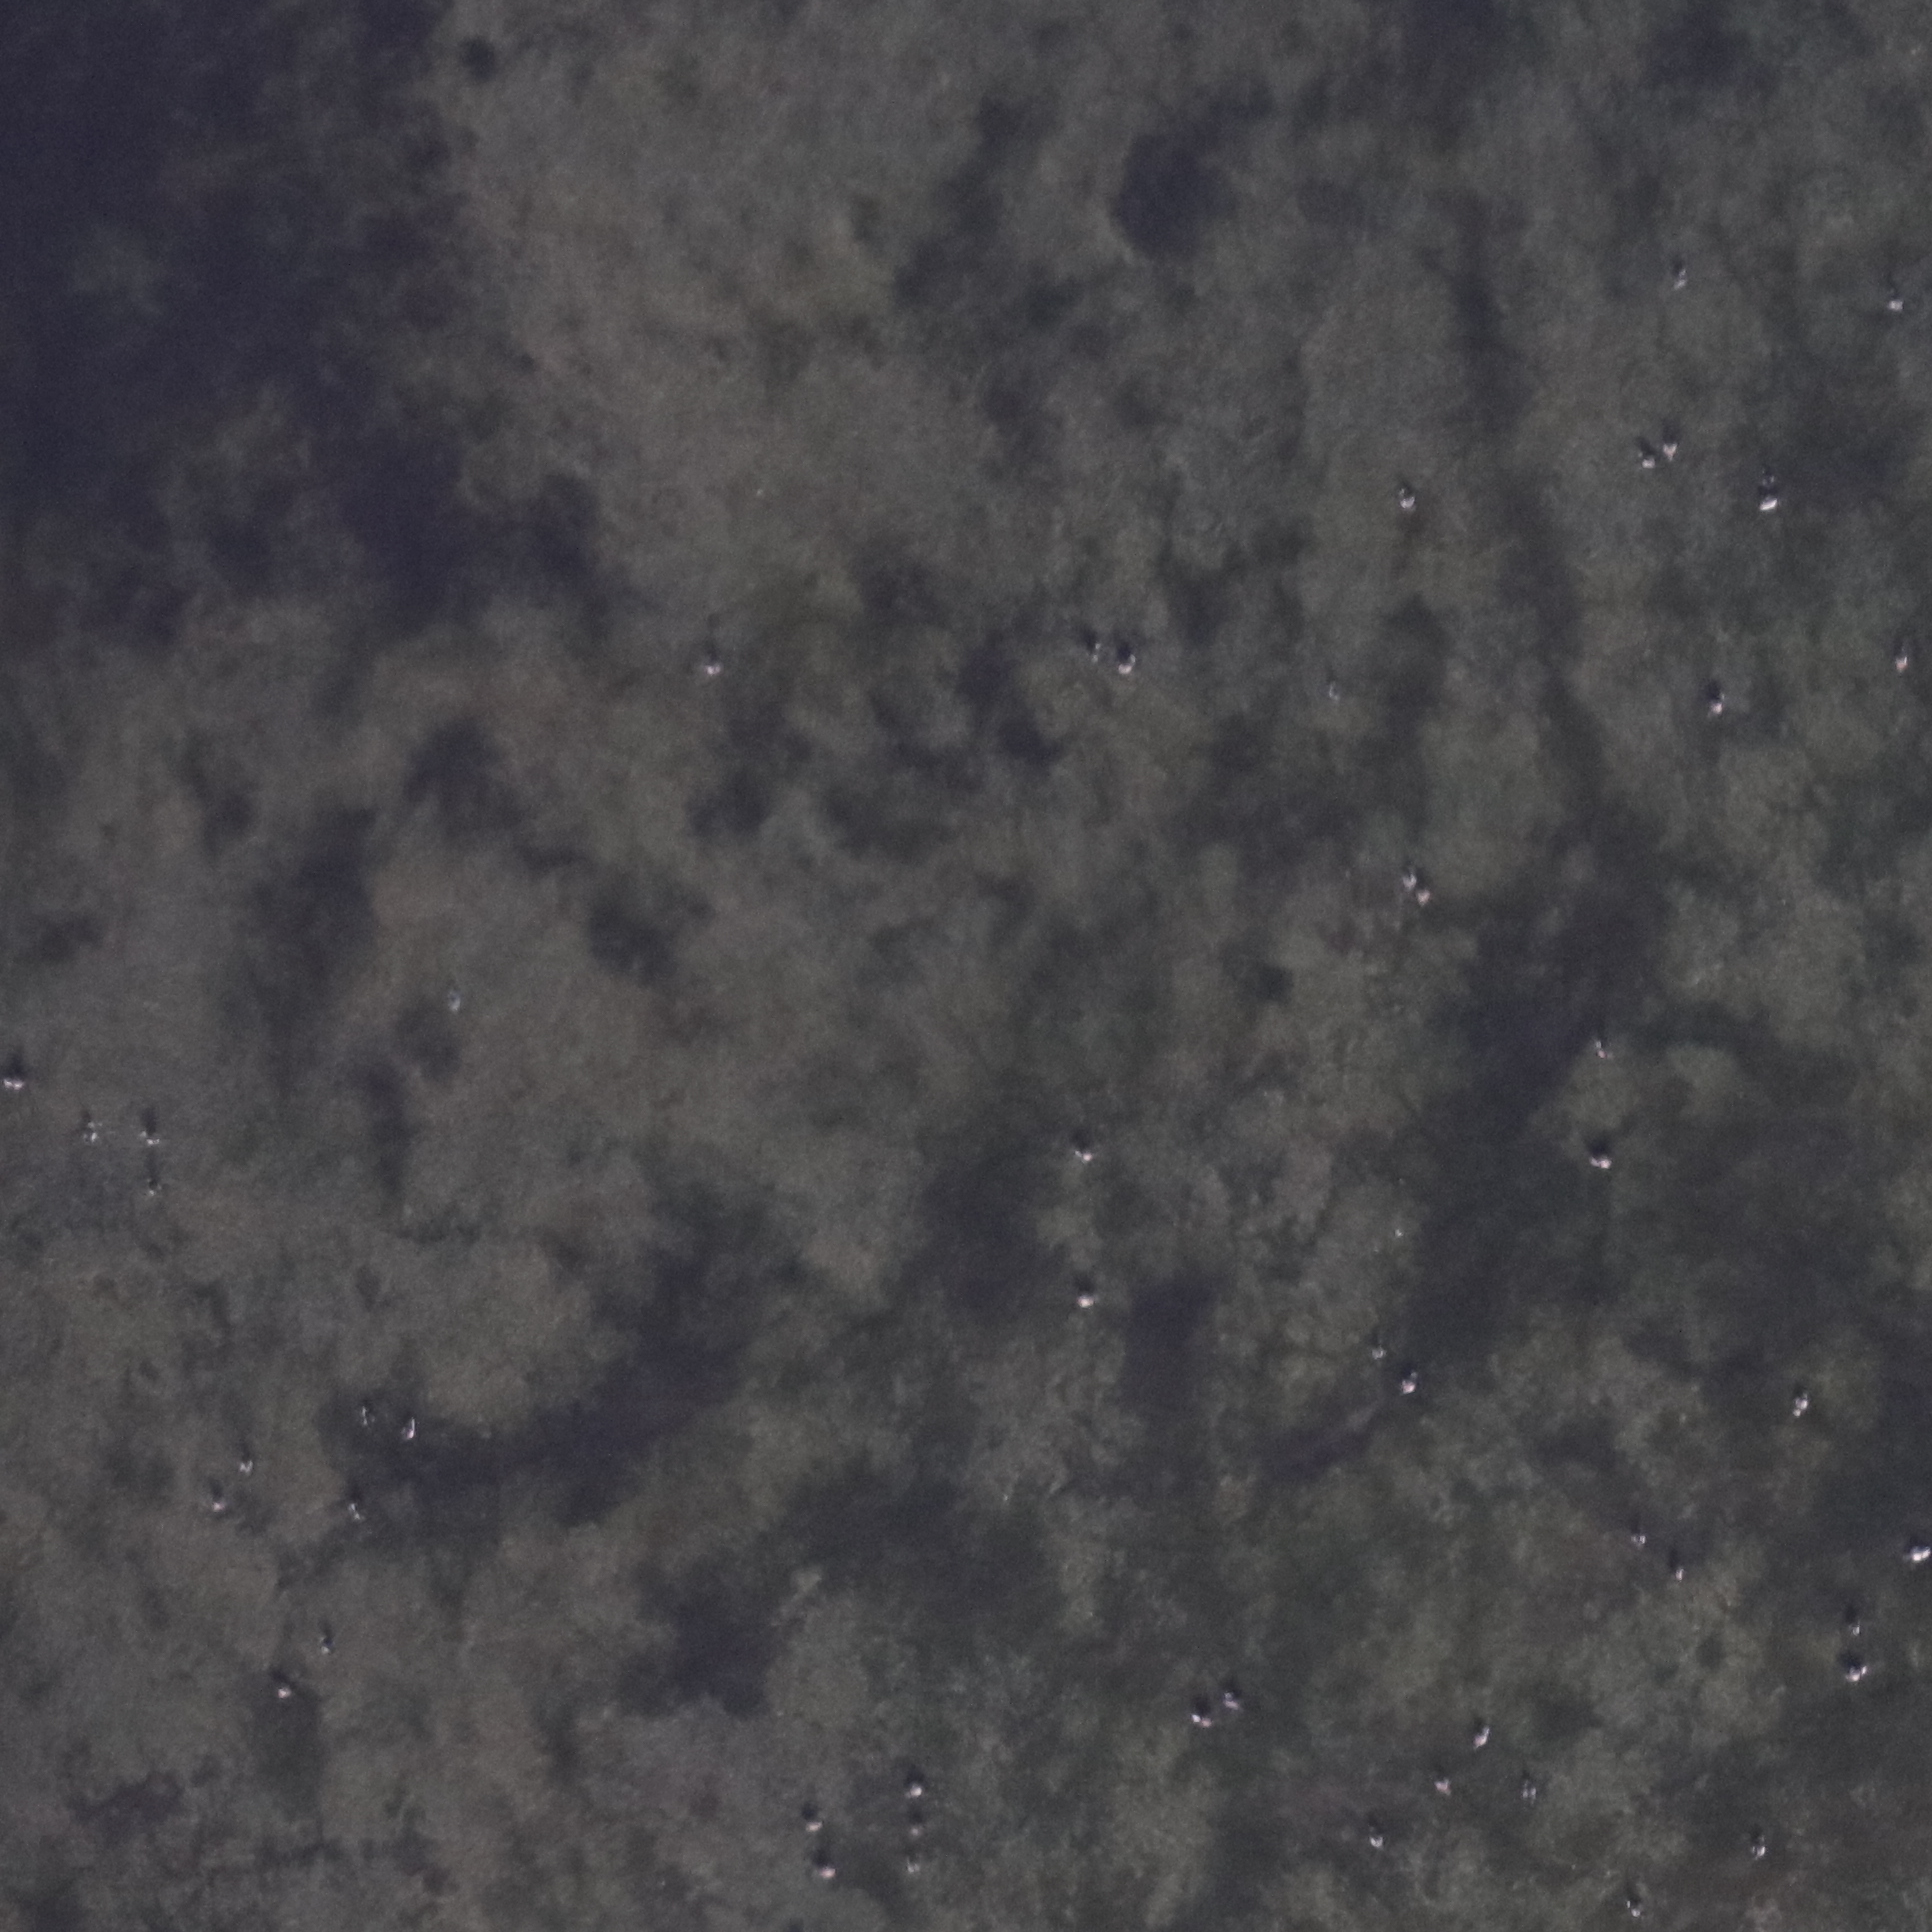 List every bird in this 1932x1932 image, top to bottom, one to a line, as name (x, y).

brant (1689, 275)
brant (1899, 302)
brant (1677, 443)
brant (1649, 460)
brant (1766, 481)
brant (1405, 498)
brant (1780, 509)
brant (1089, 650)
brant (1127, 663)
brant (709, 664)
brant (1902, 667)
brant (1330, 690)
brant (1724, 710)
brant (1409, 879)
brant (1420, 900)
brant (1605, 1047)
brant (14, 1080)
brant (98, 1131)
brant (156, 1139)
brant (1605, 1159)
brant (1088, 1167)
brant (158, 1186)
brant (1093, 1303)
brant (1379, 1351)
brant (1410, 1393)
brant (1806, 1401)
brant (366, 1413)
brant (413, 1432)
brant (255, 1463)
brant (222, 1492)
brant (363, 1513)
brant (1644, 1531)
brant (1920, 1547)
brant (1678, 1576)
brant (1850, 1629)
brant (332, 1635)
brant (1850, 1669)
brant (283, 1689)
brant (1232, 1695)
brant (1213, 1717)
brant (1487, 1739)
brant (1431, 1779)
brant (915, 1791)
brant (1529, 1794)
brant (813, 1826)
brant (909, 1834)
brant (1377, 1835)
brant (1763, 1851)
brant (901, 1863)
brant (814, 1875)
brant (1642, 1908)